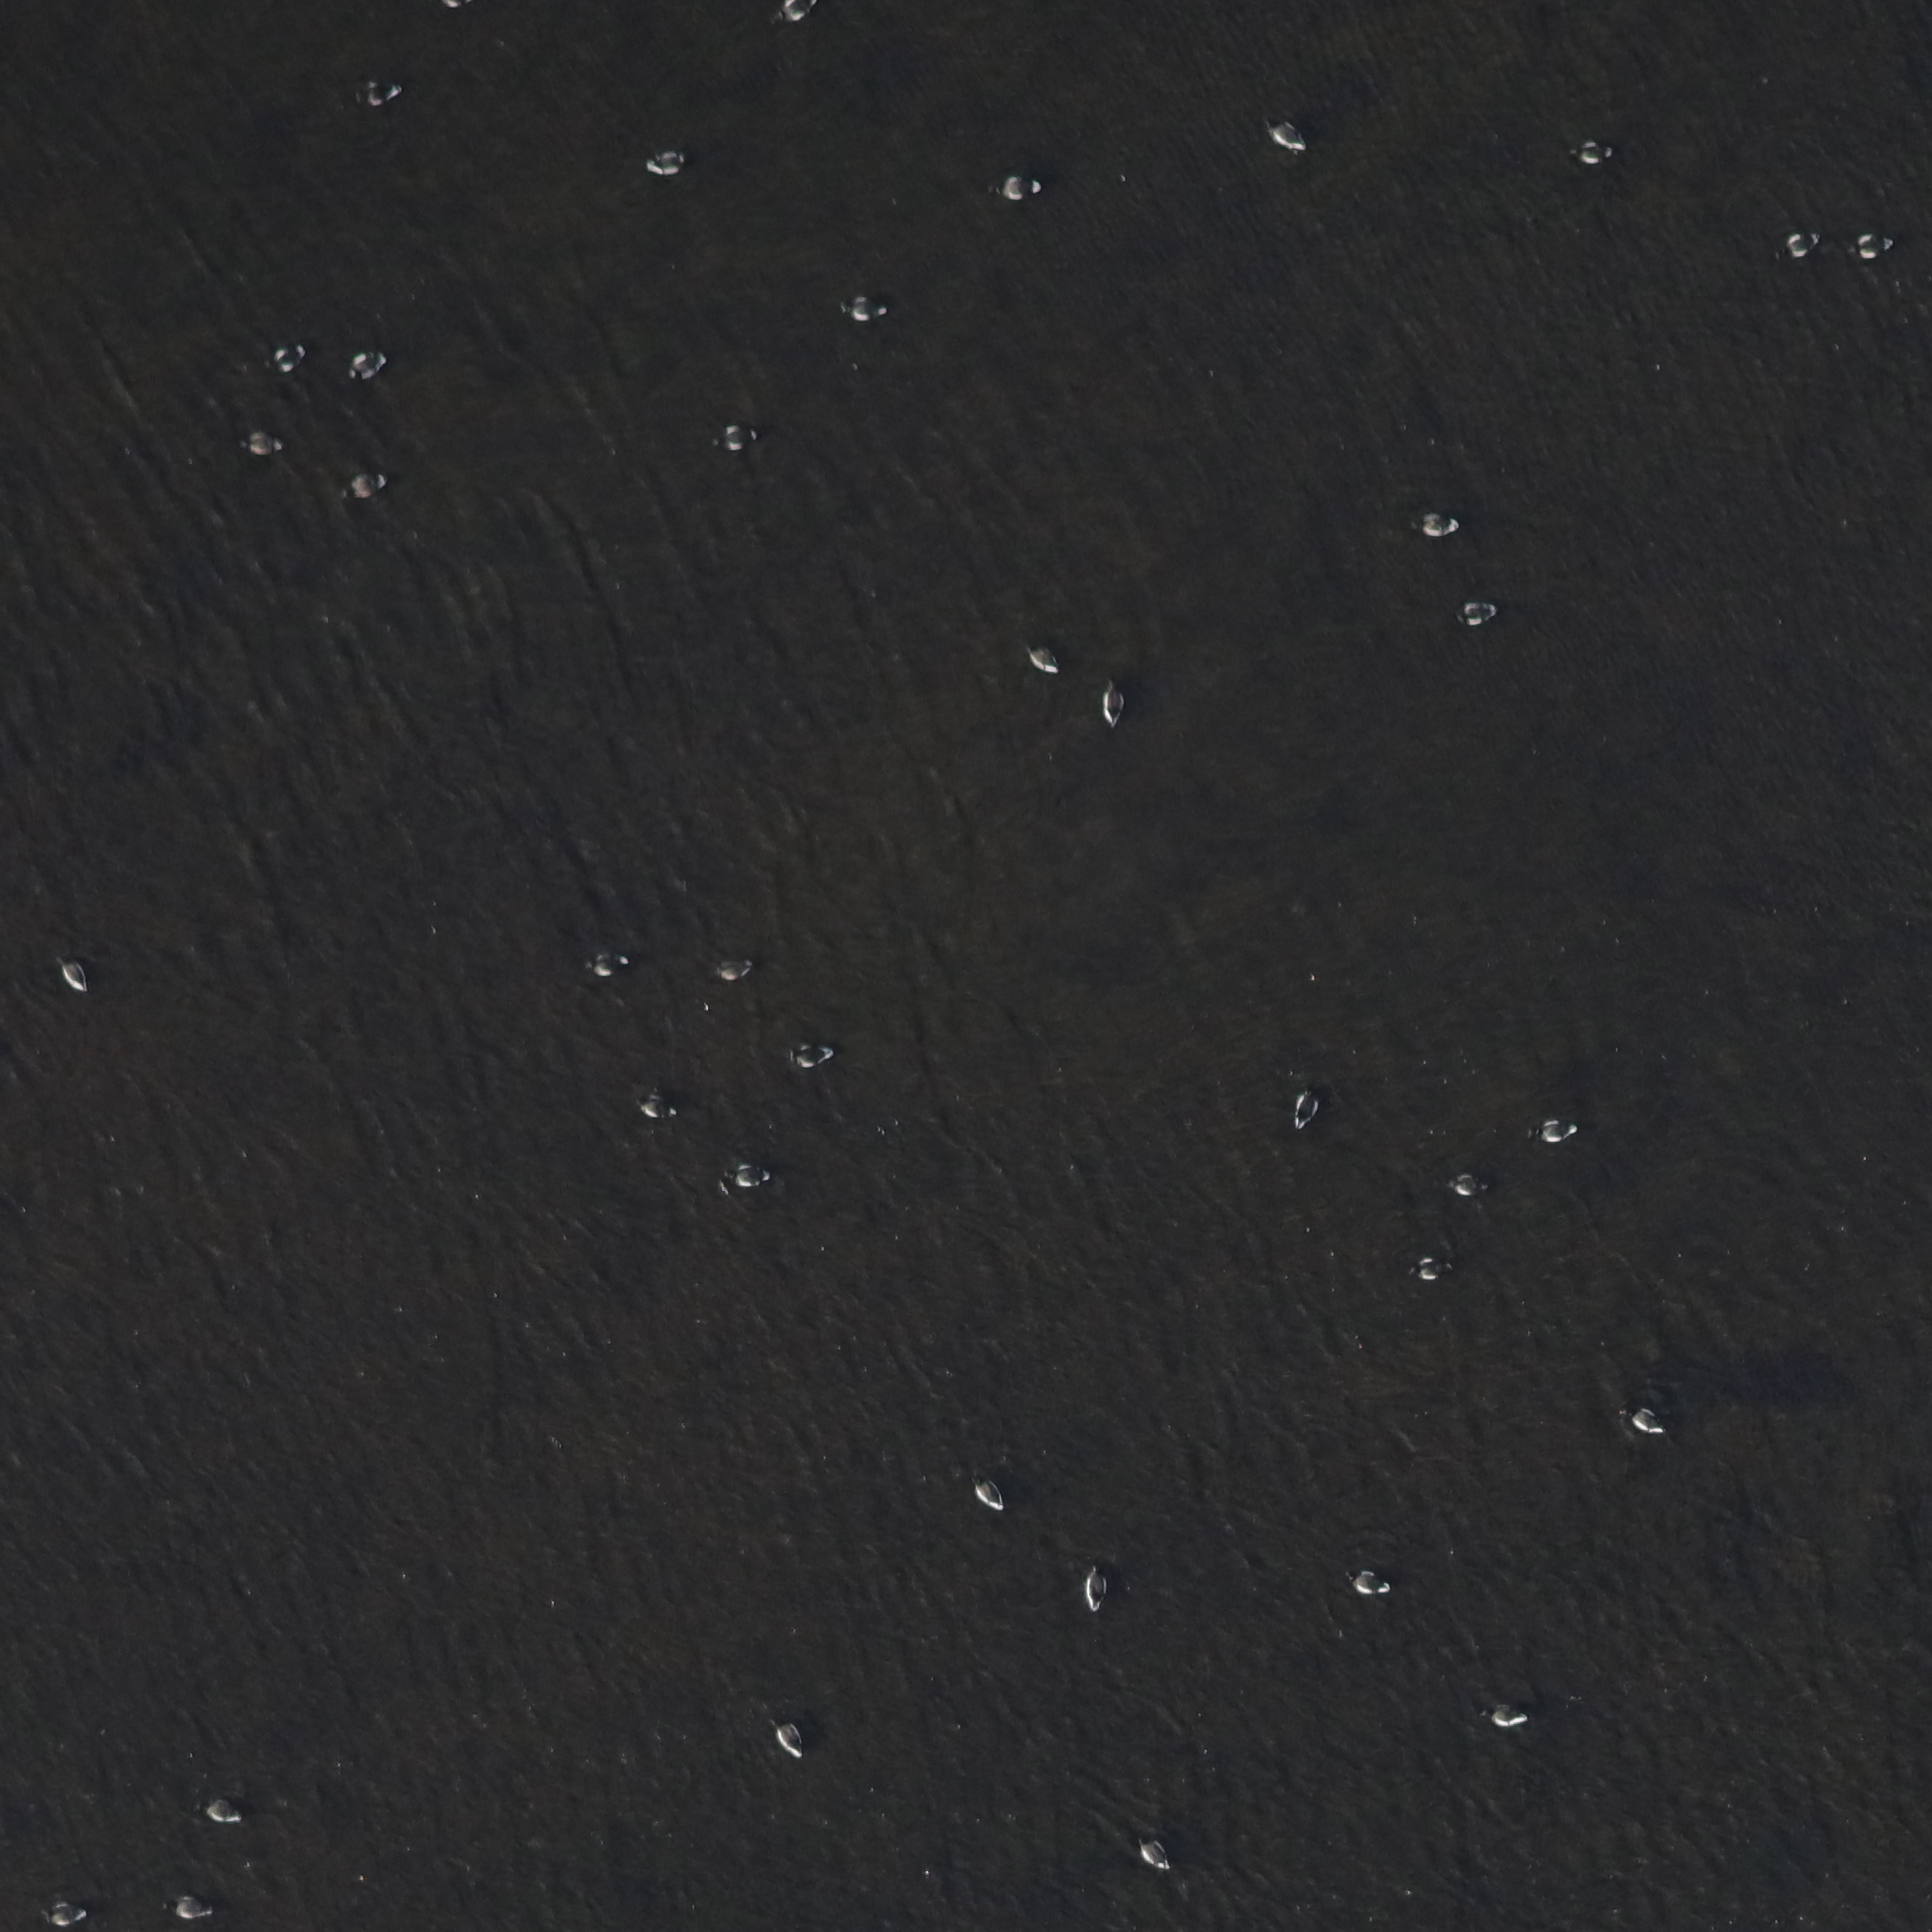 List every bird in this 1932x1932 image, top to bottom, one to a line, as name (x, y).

brant (797, 11)
brant (380, 92)
brant (1286, 133)
brant (1593, 154)
brant (669, 163)
brant (1021, 189)
brant (1800, 246)
brant (1872, 246)
brant (864, 309)
brant (291, 359)
brant (367, 366)
brant (737, 440)
brant (263, 444)
brant (367, 484)
brant (1436, 523)
brant (1476, 616)
brant (1042, 658)
brant (1113, 704)
brant (604, 961)
brant (730, 968)
brant (74, 973)
brant (810, 1055)
brant (655, 1106)
brant (1305, 1107)
brant (1555, 1131)
brant (746, 1176)
brant (1468, 1184)
brant (1429, 1266)
brant (1644, 1419)
brant (990, 1492)
brant (1370, 1582)
brant (1097, 1586)
brant (1503, 1714)
brant (789, 1737)
brant (220, 1806)
brant (1154, 1853)
brant (191, 1907)
brant (66, 1912)